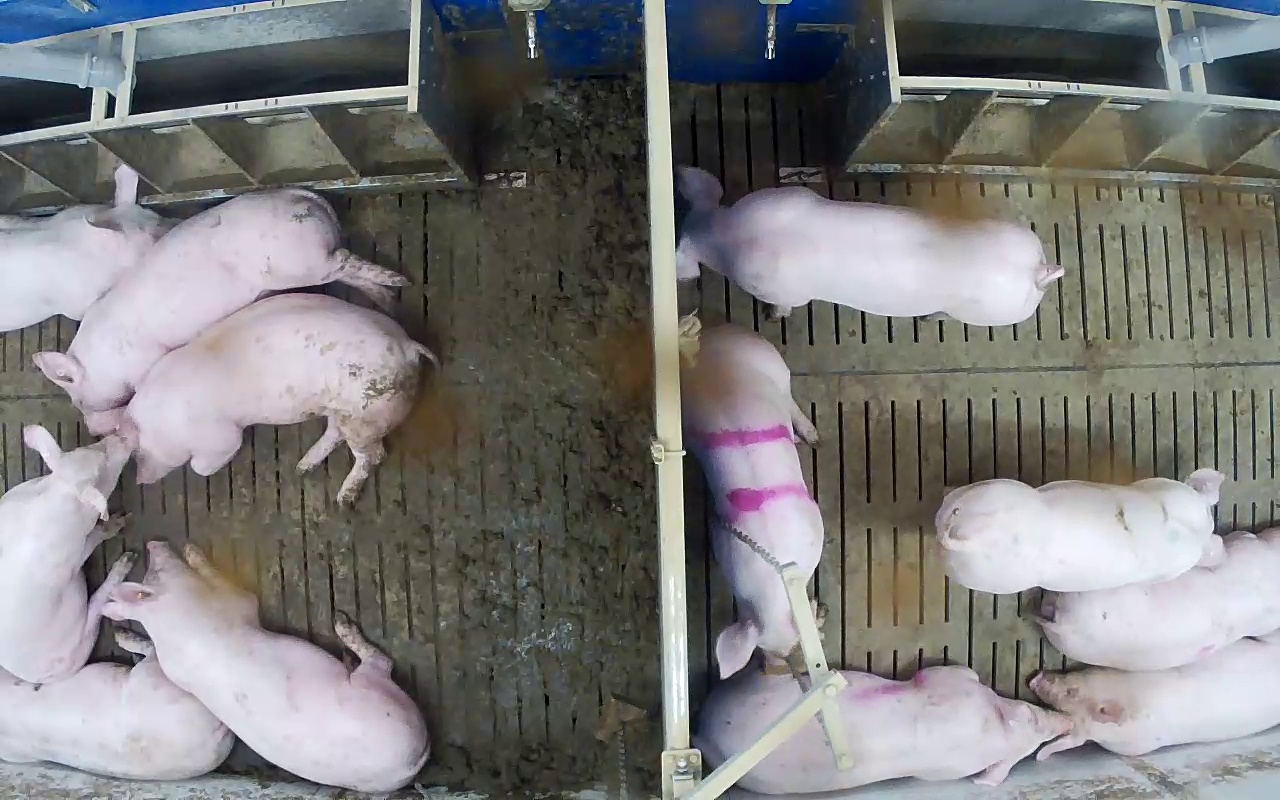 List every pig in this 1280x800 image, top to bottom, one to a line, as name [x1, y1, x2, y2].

pig [0, 165, 185, 332]
pig [675, 165, 1065, 329]
pig [31, 187, 414, 415]
pig [84, 292, 439, 508]
pig [678, 324, 828, 680]
pig [0, 419, 140, 684]
pig [936, 468, 1231, 594]
pig [1025, 530, 1279, 673]
pig [99, 540, 430, 796]
pig [2, 628, 234, 781]
pig [1028, 632, 1277, 760]
pig [688, 664, 1072, 790]